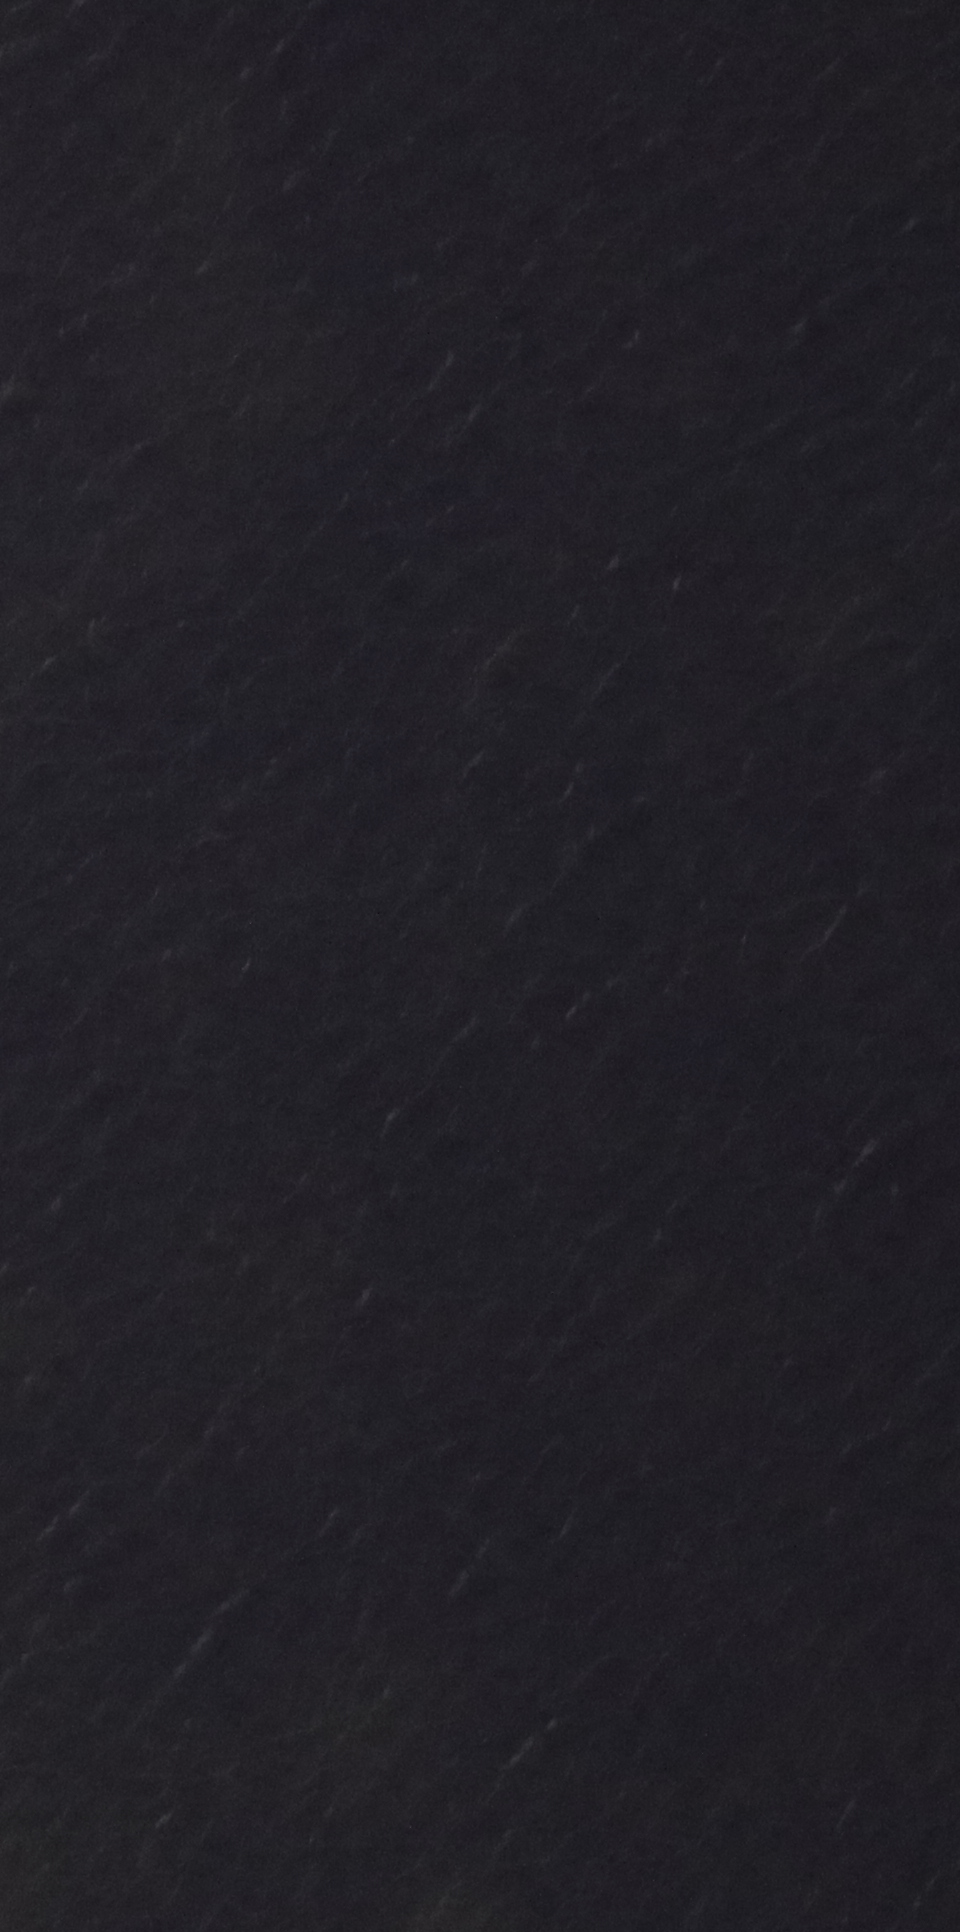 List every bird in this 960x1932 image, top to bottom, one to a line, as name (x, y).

None